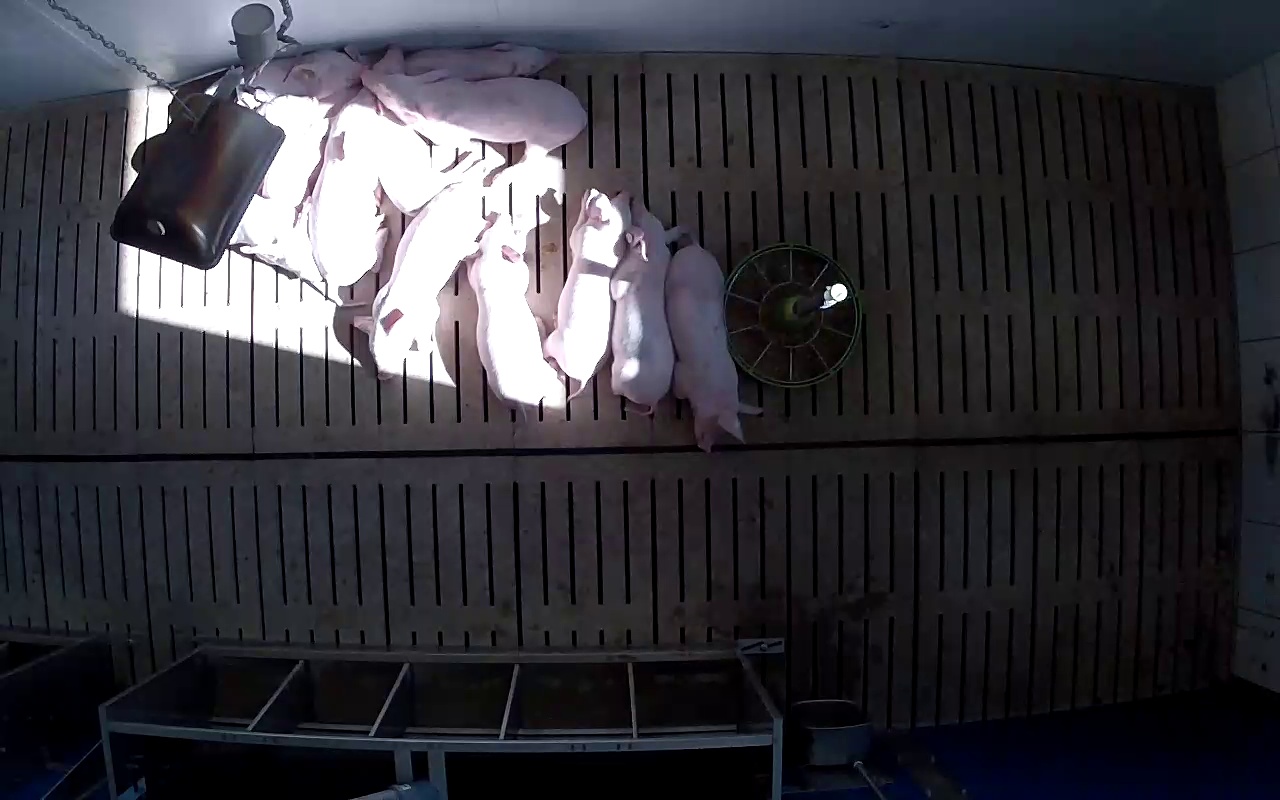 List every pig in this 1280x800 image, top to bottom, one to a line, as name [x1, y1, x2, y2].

pig [404, 43, 562, 83]
pig [371, 44, 485, 219]
pig [203, 48, 371, 110]
pig [361, 67, 587, 156]
pig [309, 87, 391, 308]
pig [229, 95, 327, 284]
pig [354, 183, 490, 382]
pig [542, 188, 644, 401]
pig [610, 199, 692, 413]
pig [467, 213, 544, 424]
pig [663, 238, 767, 454]